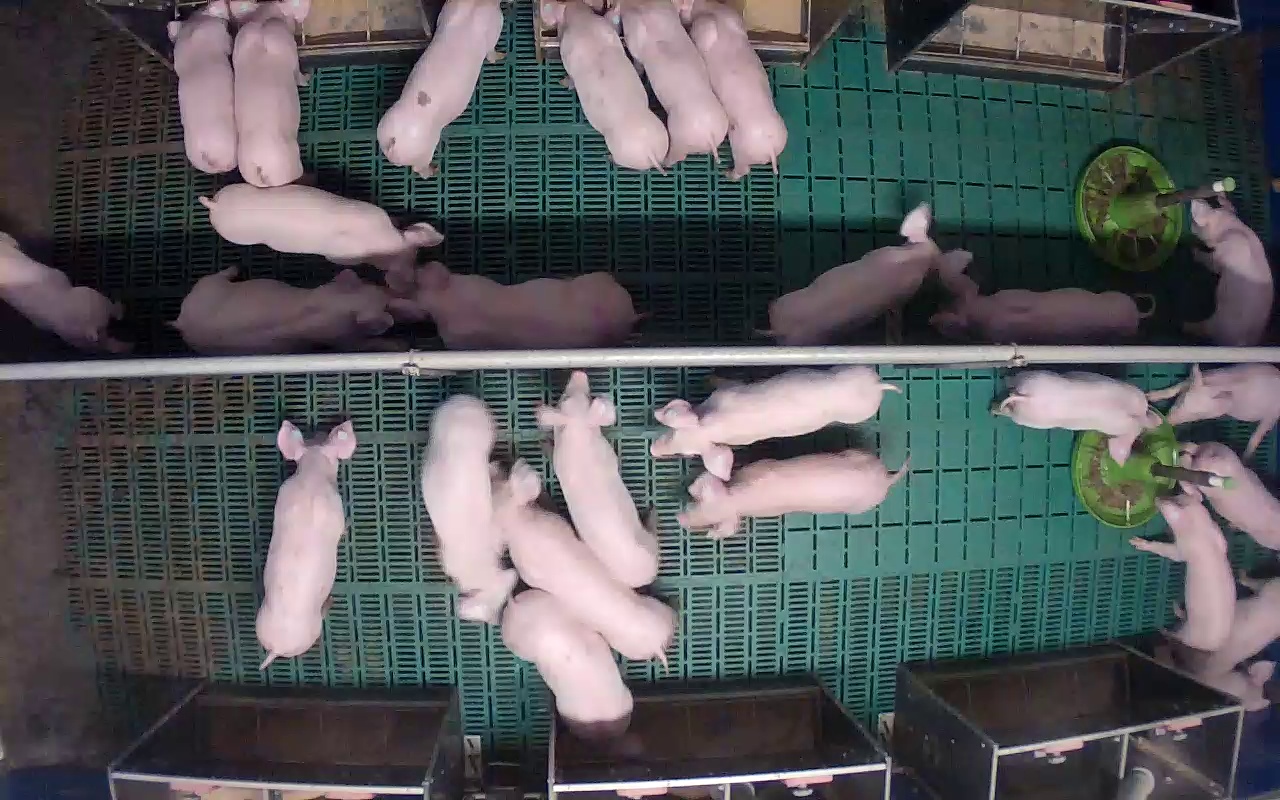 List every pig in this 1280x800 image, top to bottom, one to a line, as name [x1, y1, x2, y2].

pig [168, 0, 240, 176]
pig [230, 0, 310, 187]
pig [378, 0, 505, 179]
pig [671, 0, 788, 181]
pig [540, 1, 670, 181]
pig [604, 1, 731, 170]
pig [201, 183, 444, 295]
pig [1184, 191, 1273, 348]
pig [755, 201, 977, 344]
pig [0, 233, 134, 355]
pig [394, 261, 652, 348]
pig [165, 267, 411, 354]
pig [927, 273, 1157, 344]
pig [1144, 363, 1279, 465]
pig [648, 367, 906, 481]
pig [536, 369, 660, 590]
pig [988, 370, 1162, 469]
pig [420, 393, 521, 628]
pig [253, 419, 359, 673]
pig [1179, 442, 1277, 550]
pig [677, 447, 911, 541]
pig [488, 456, 679, 677]
pig [1129, 480, 1237, 654]
pig [1168, 568, 1279, 680]
pig [501, 588, 645, 761]
pig [1153, 645, 1277, 713]